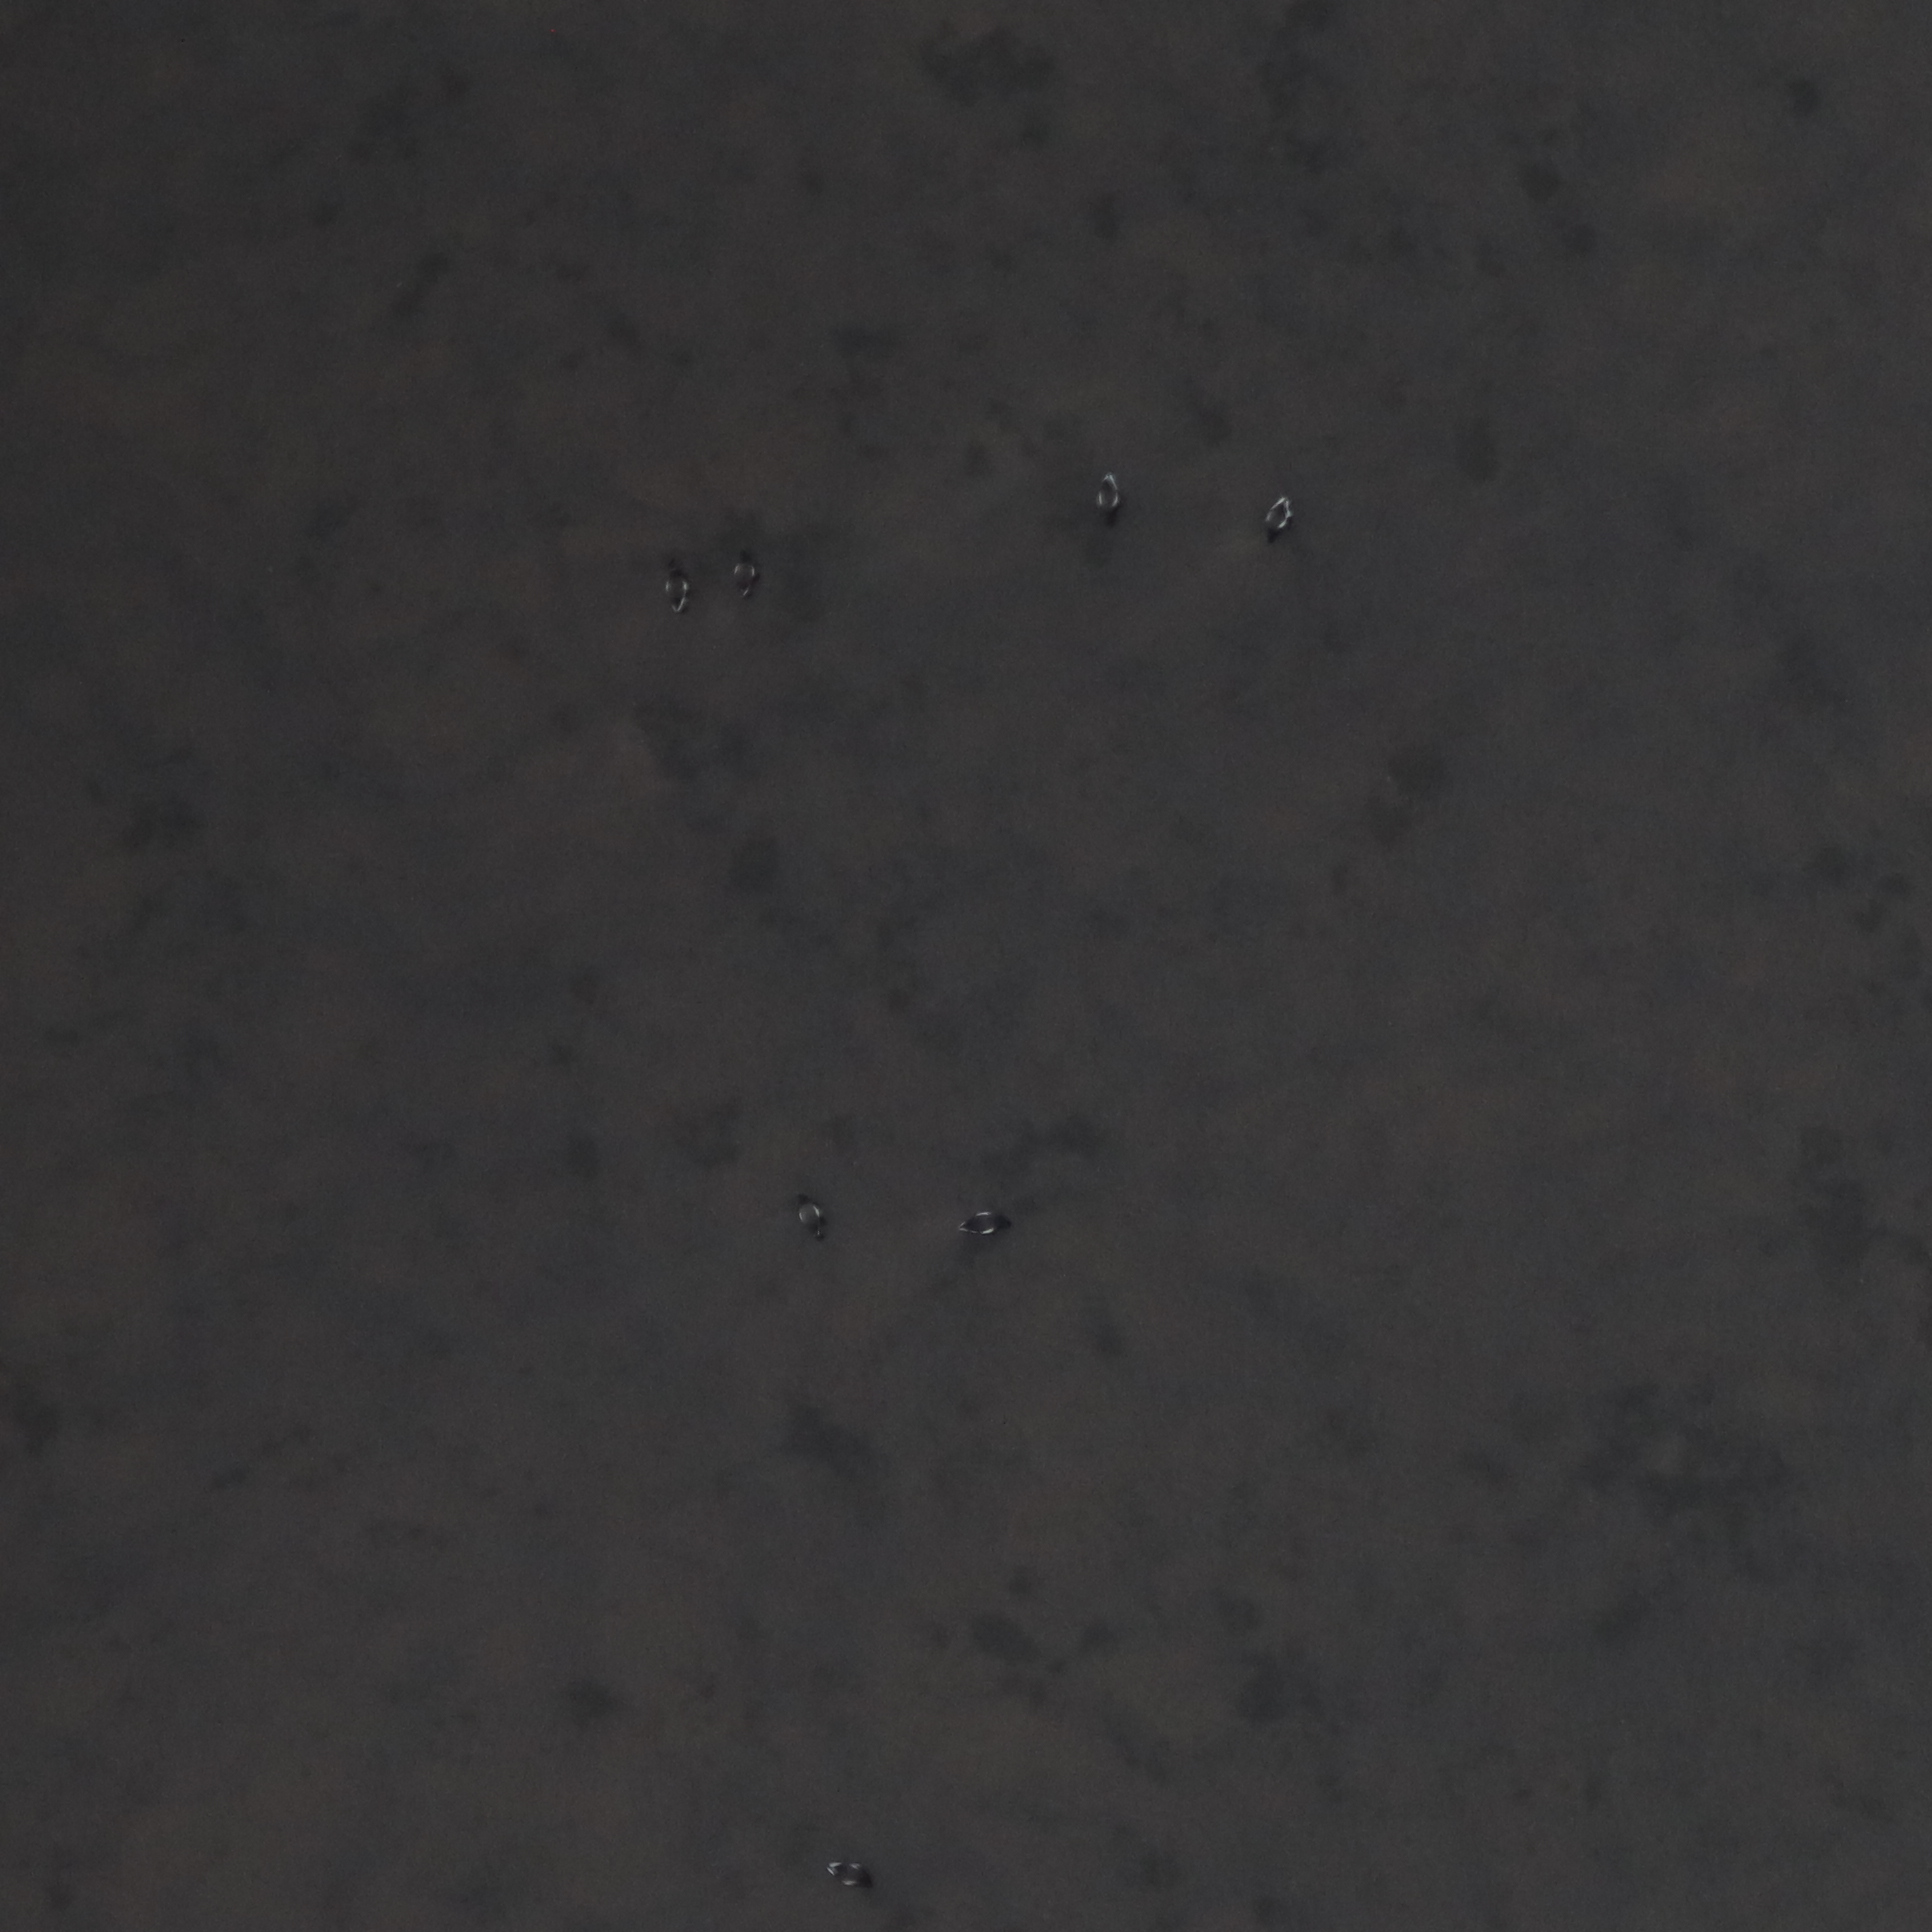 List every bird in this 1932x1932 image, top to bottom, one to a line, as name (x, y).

brant (1106, 498)
brant (1278, 518)
brant (748, 576)
brant (680, 591)
brant (812, 1213)
brant (984, 1224)
brant (854, 1871)